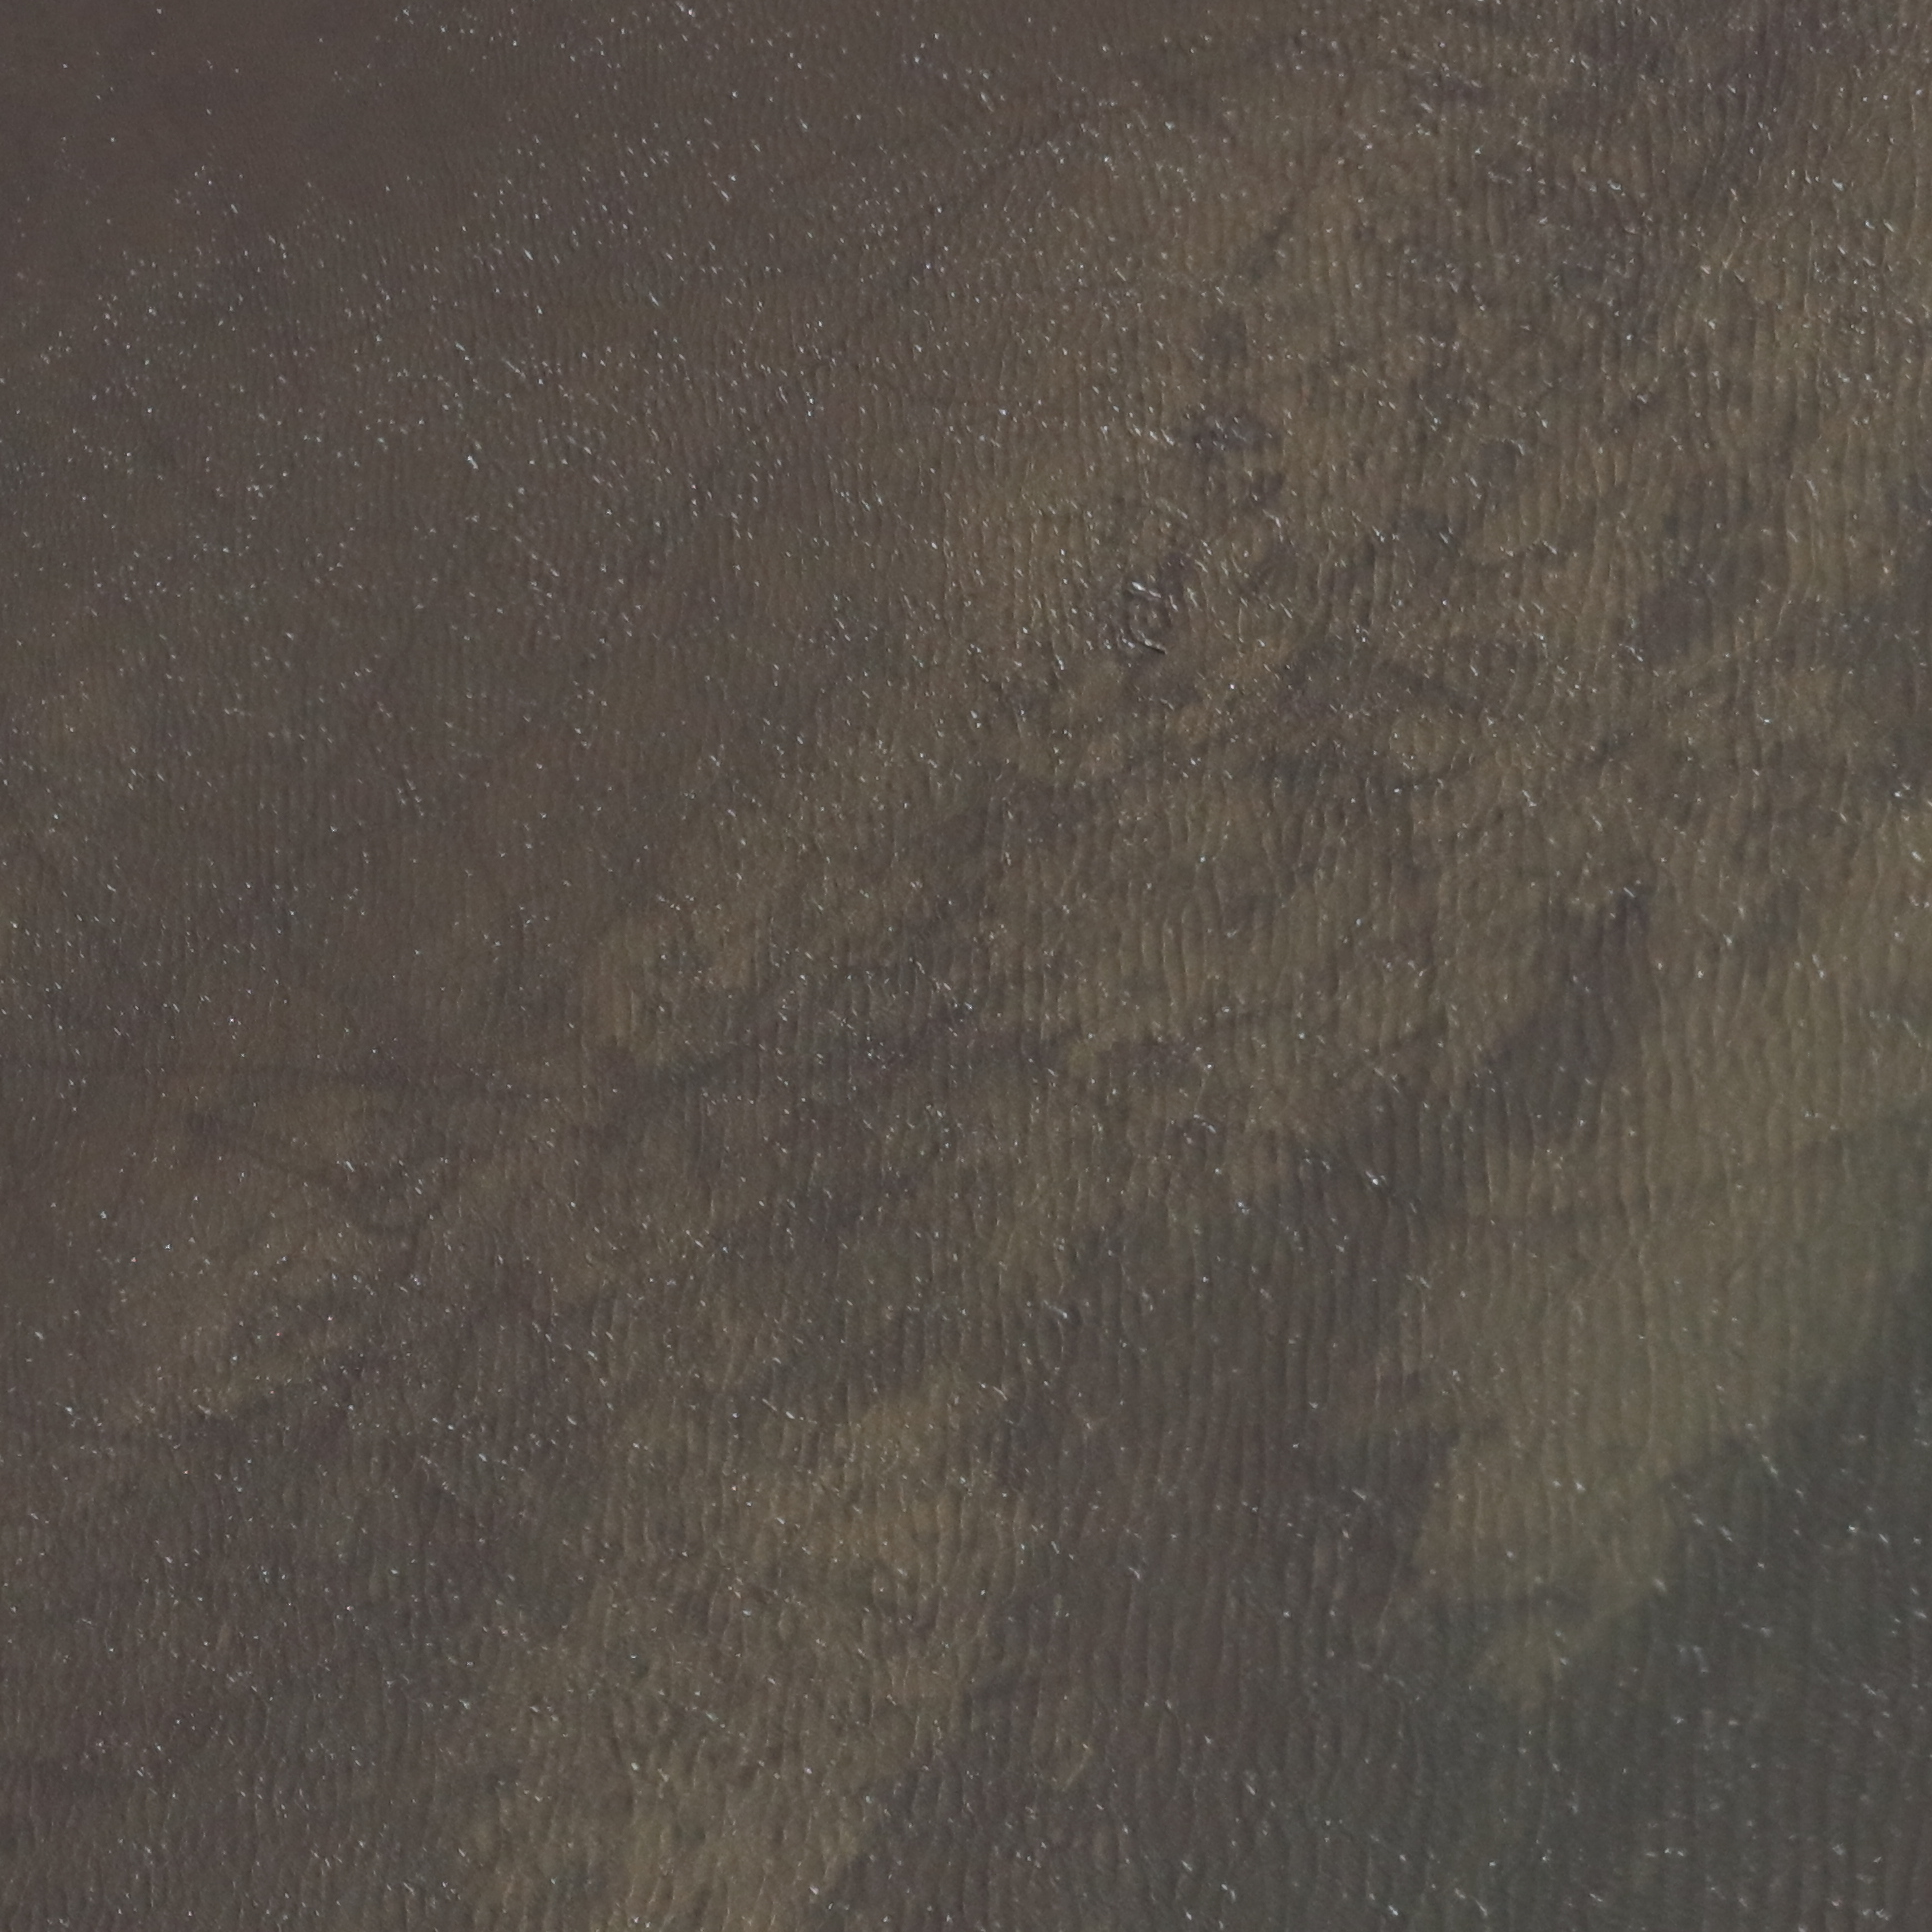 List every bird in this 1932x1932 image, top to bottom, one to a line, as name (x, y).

None